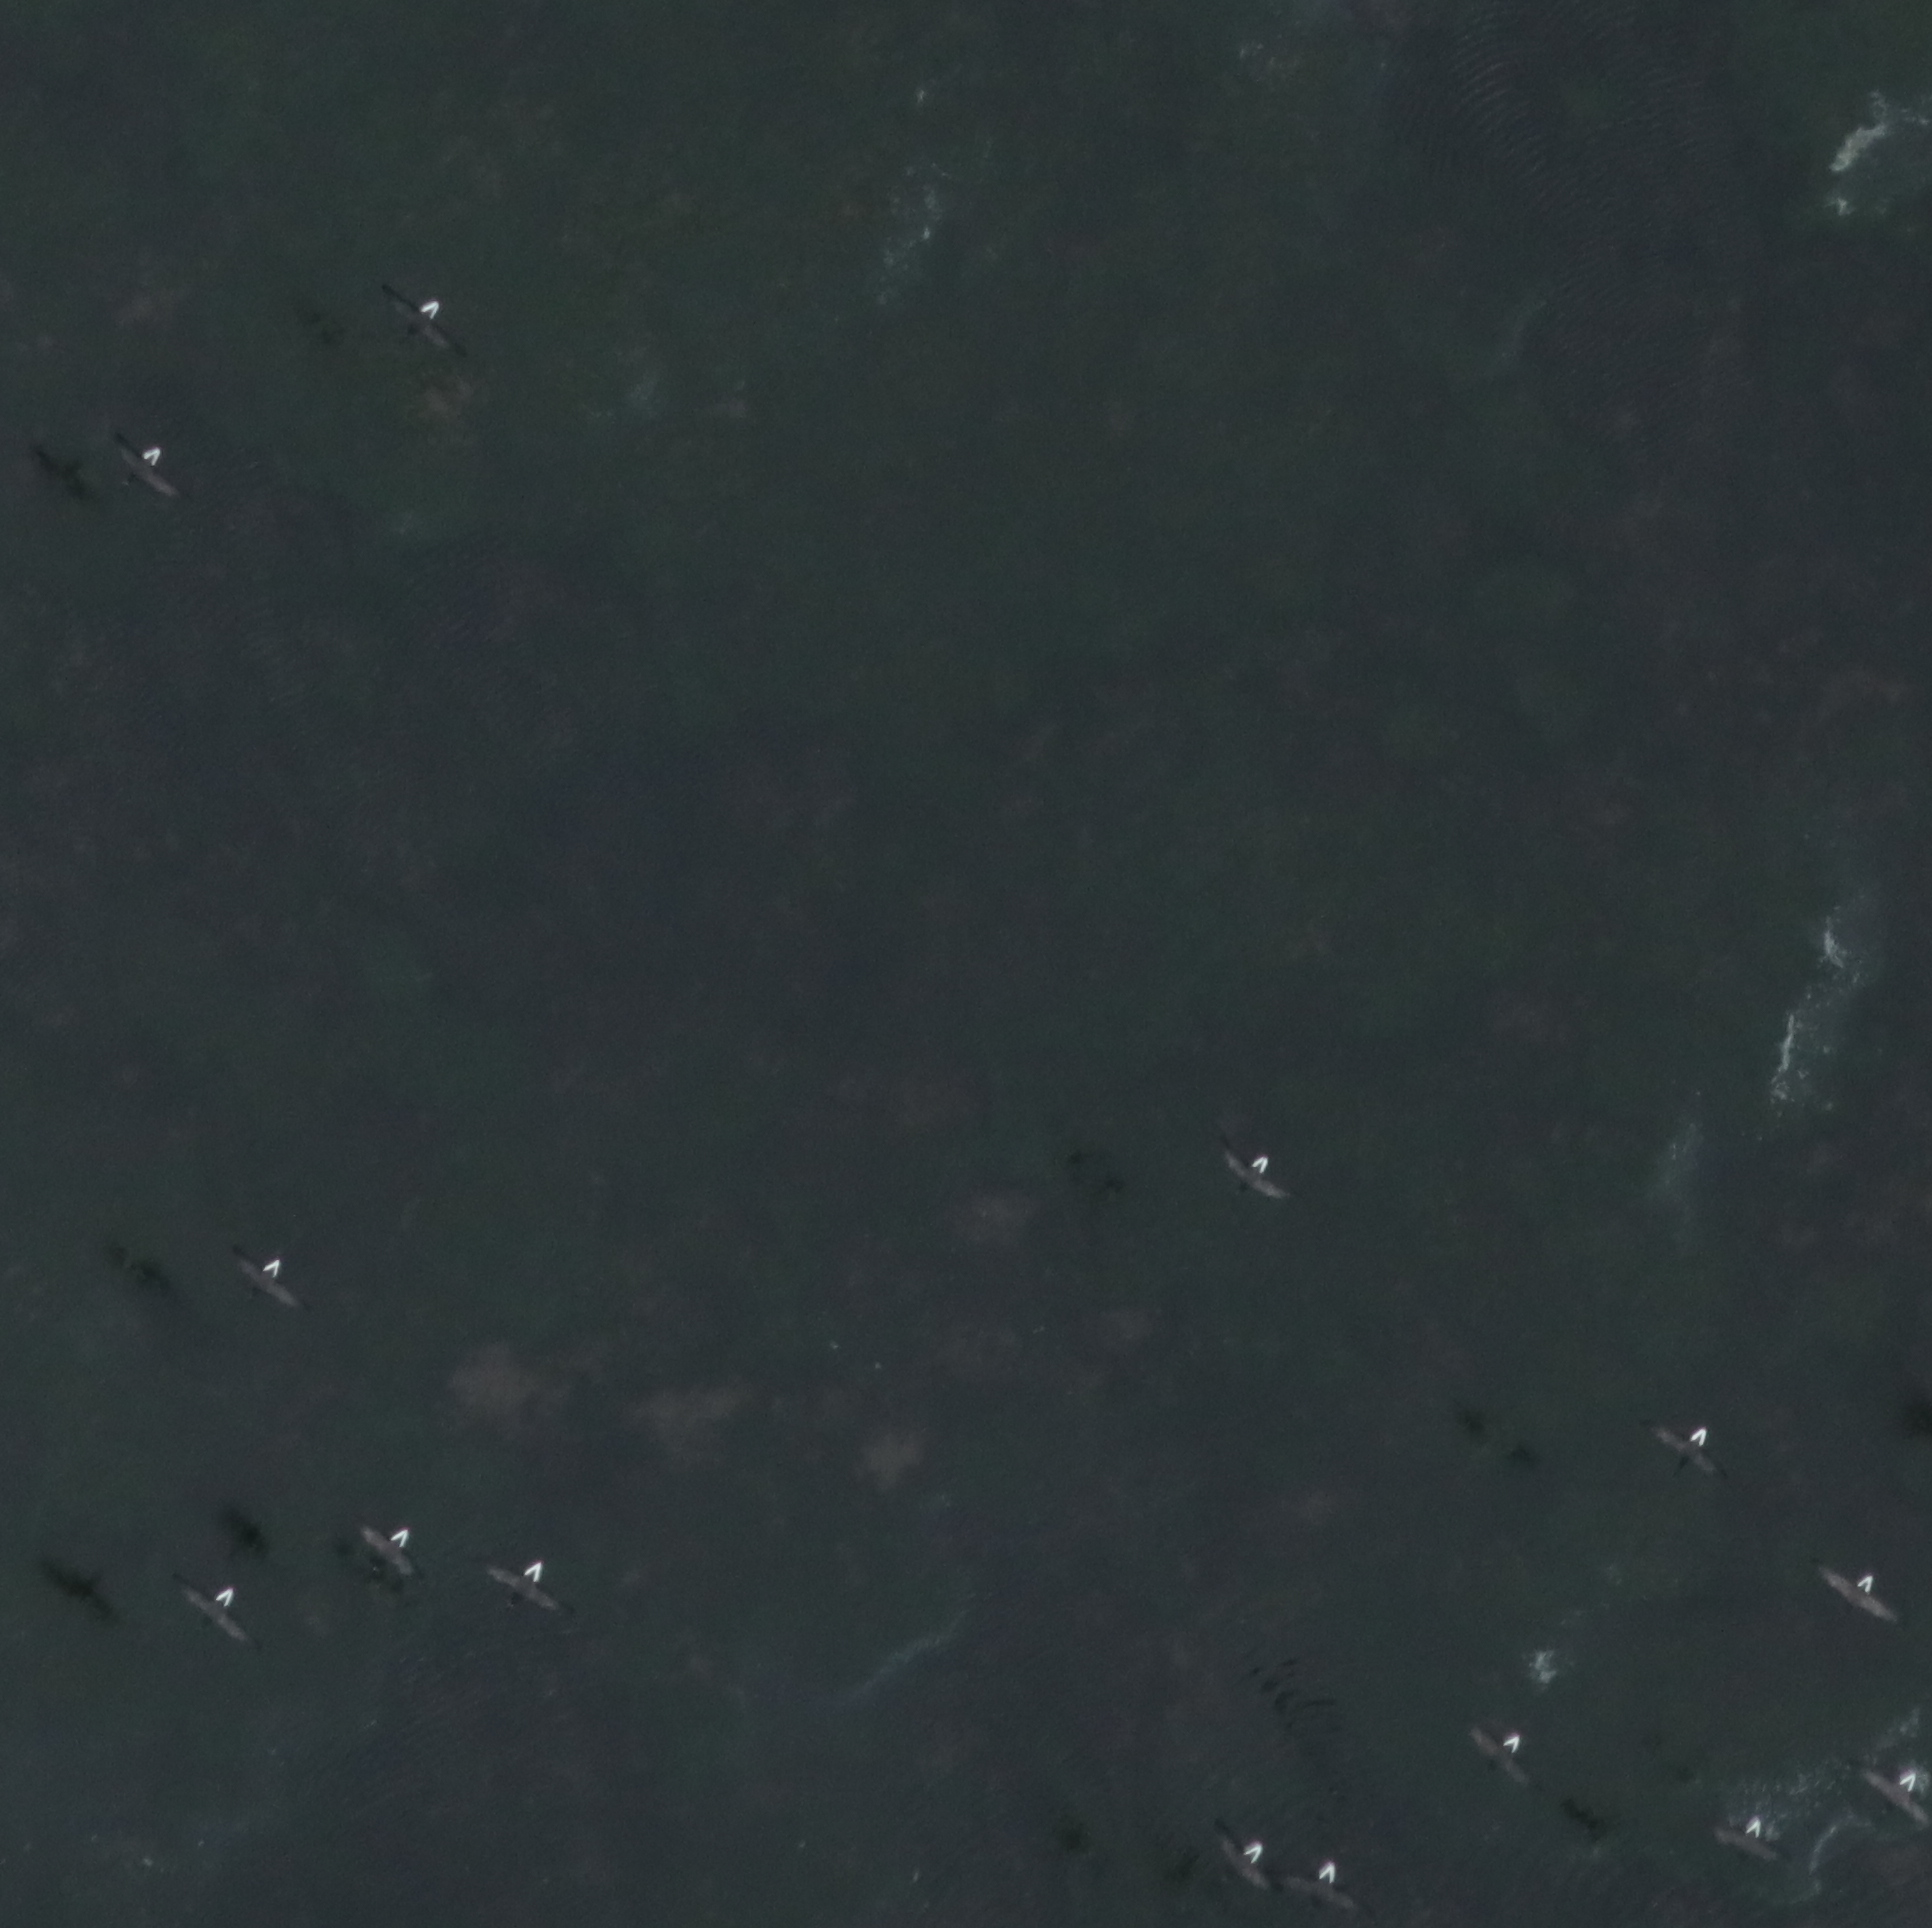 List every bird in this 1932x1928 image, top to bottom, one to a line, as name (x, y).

brant (422, 322)
brant (142, 465)
brant (1255, 1172)
brant (269, 1273)
brant (1696, 1441)
brant (396, 1548)
brant (533, 1578)
brant (1855, 1598)
brant (222, 1602)
brant (1500, 1761)
brant (1897, 1796)
brant (1745, 1840)
brant (1250, 1855)
brant (1325, 1887)